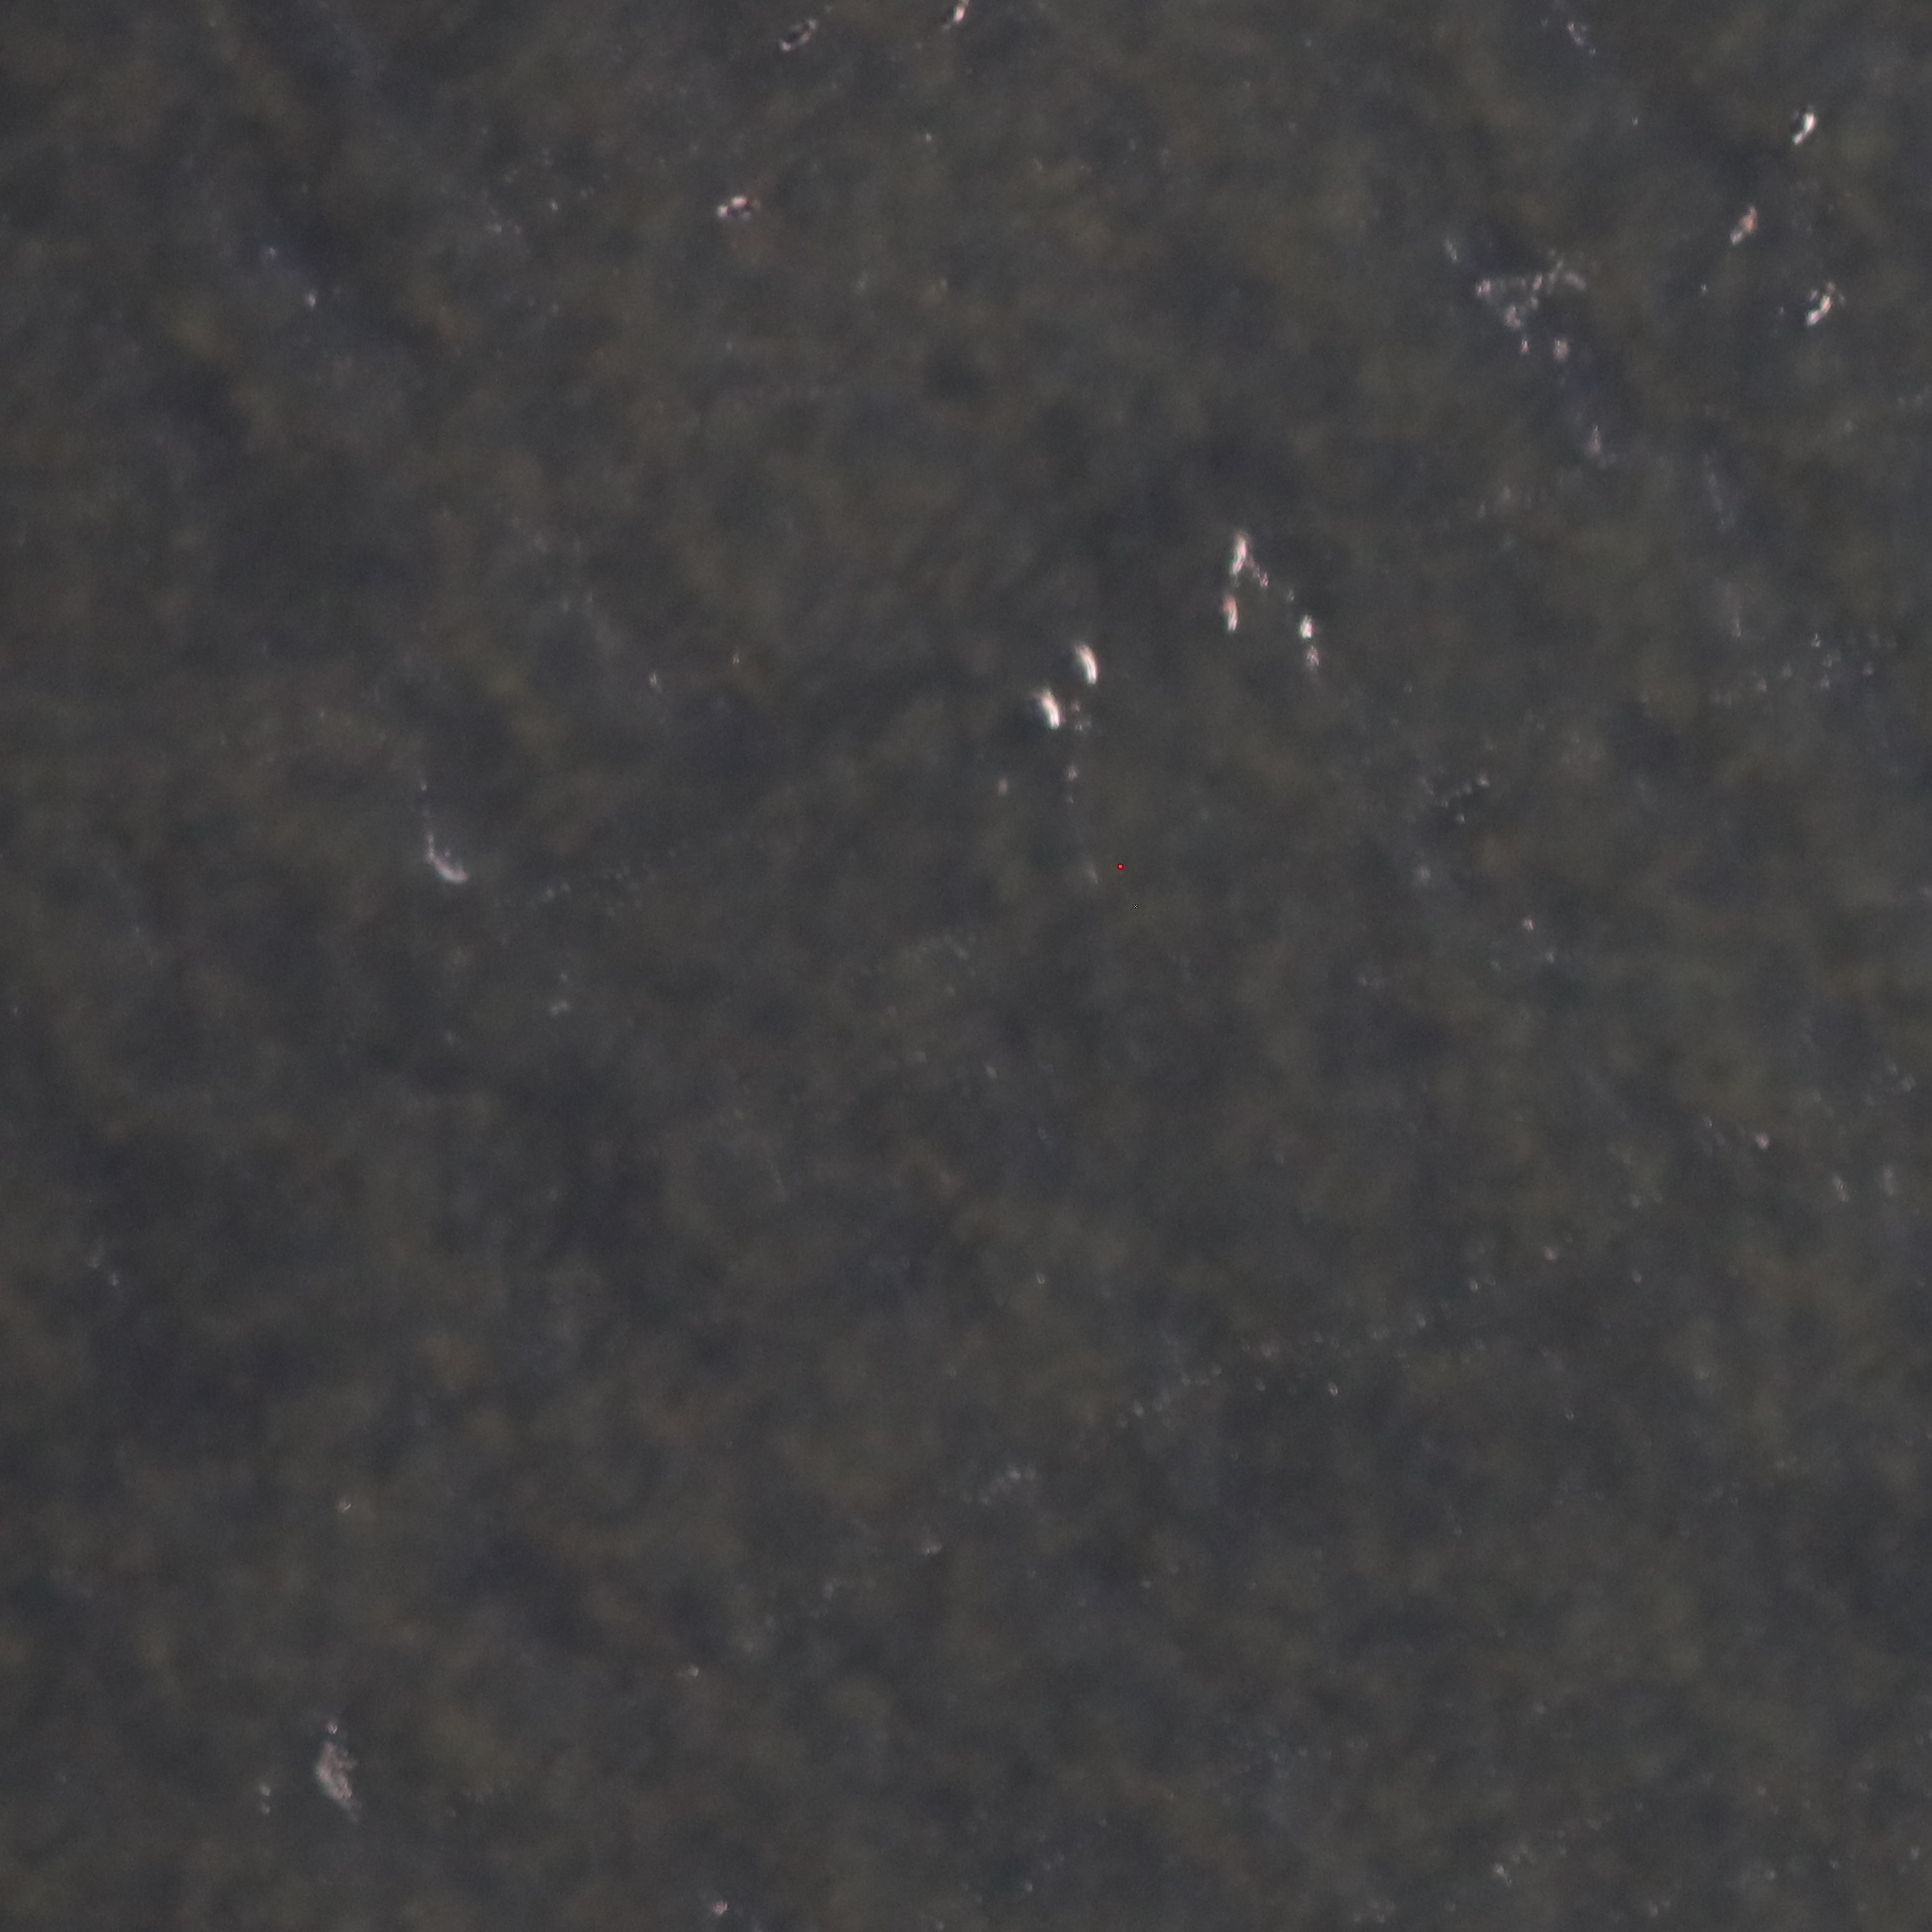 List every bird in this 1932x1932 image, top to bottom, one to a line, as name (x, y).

brant (952, 13)
brant (793, 33)
brant (1801, 121)
brant (738, 206)
brant (1744, 224)
brant (1816, 300)
Canada goose (1235, 545)
Canada goose (1224, 610)
Canada goose (1090, 665)
Canada goose (1047, 712)